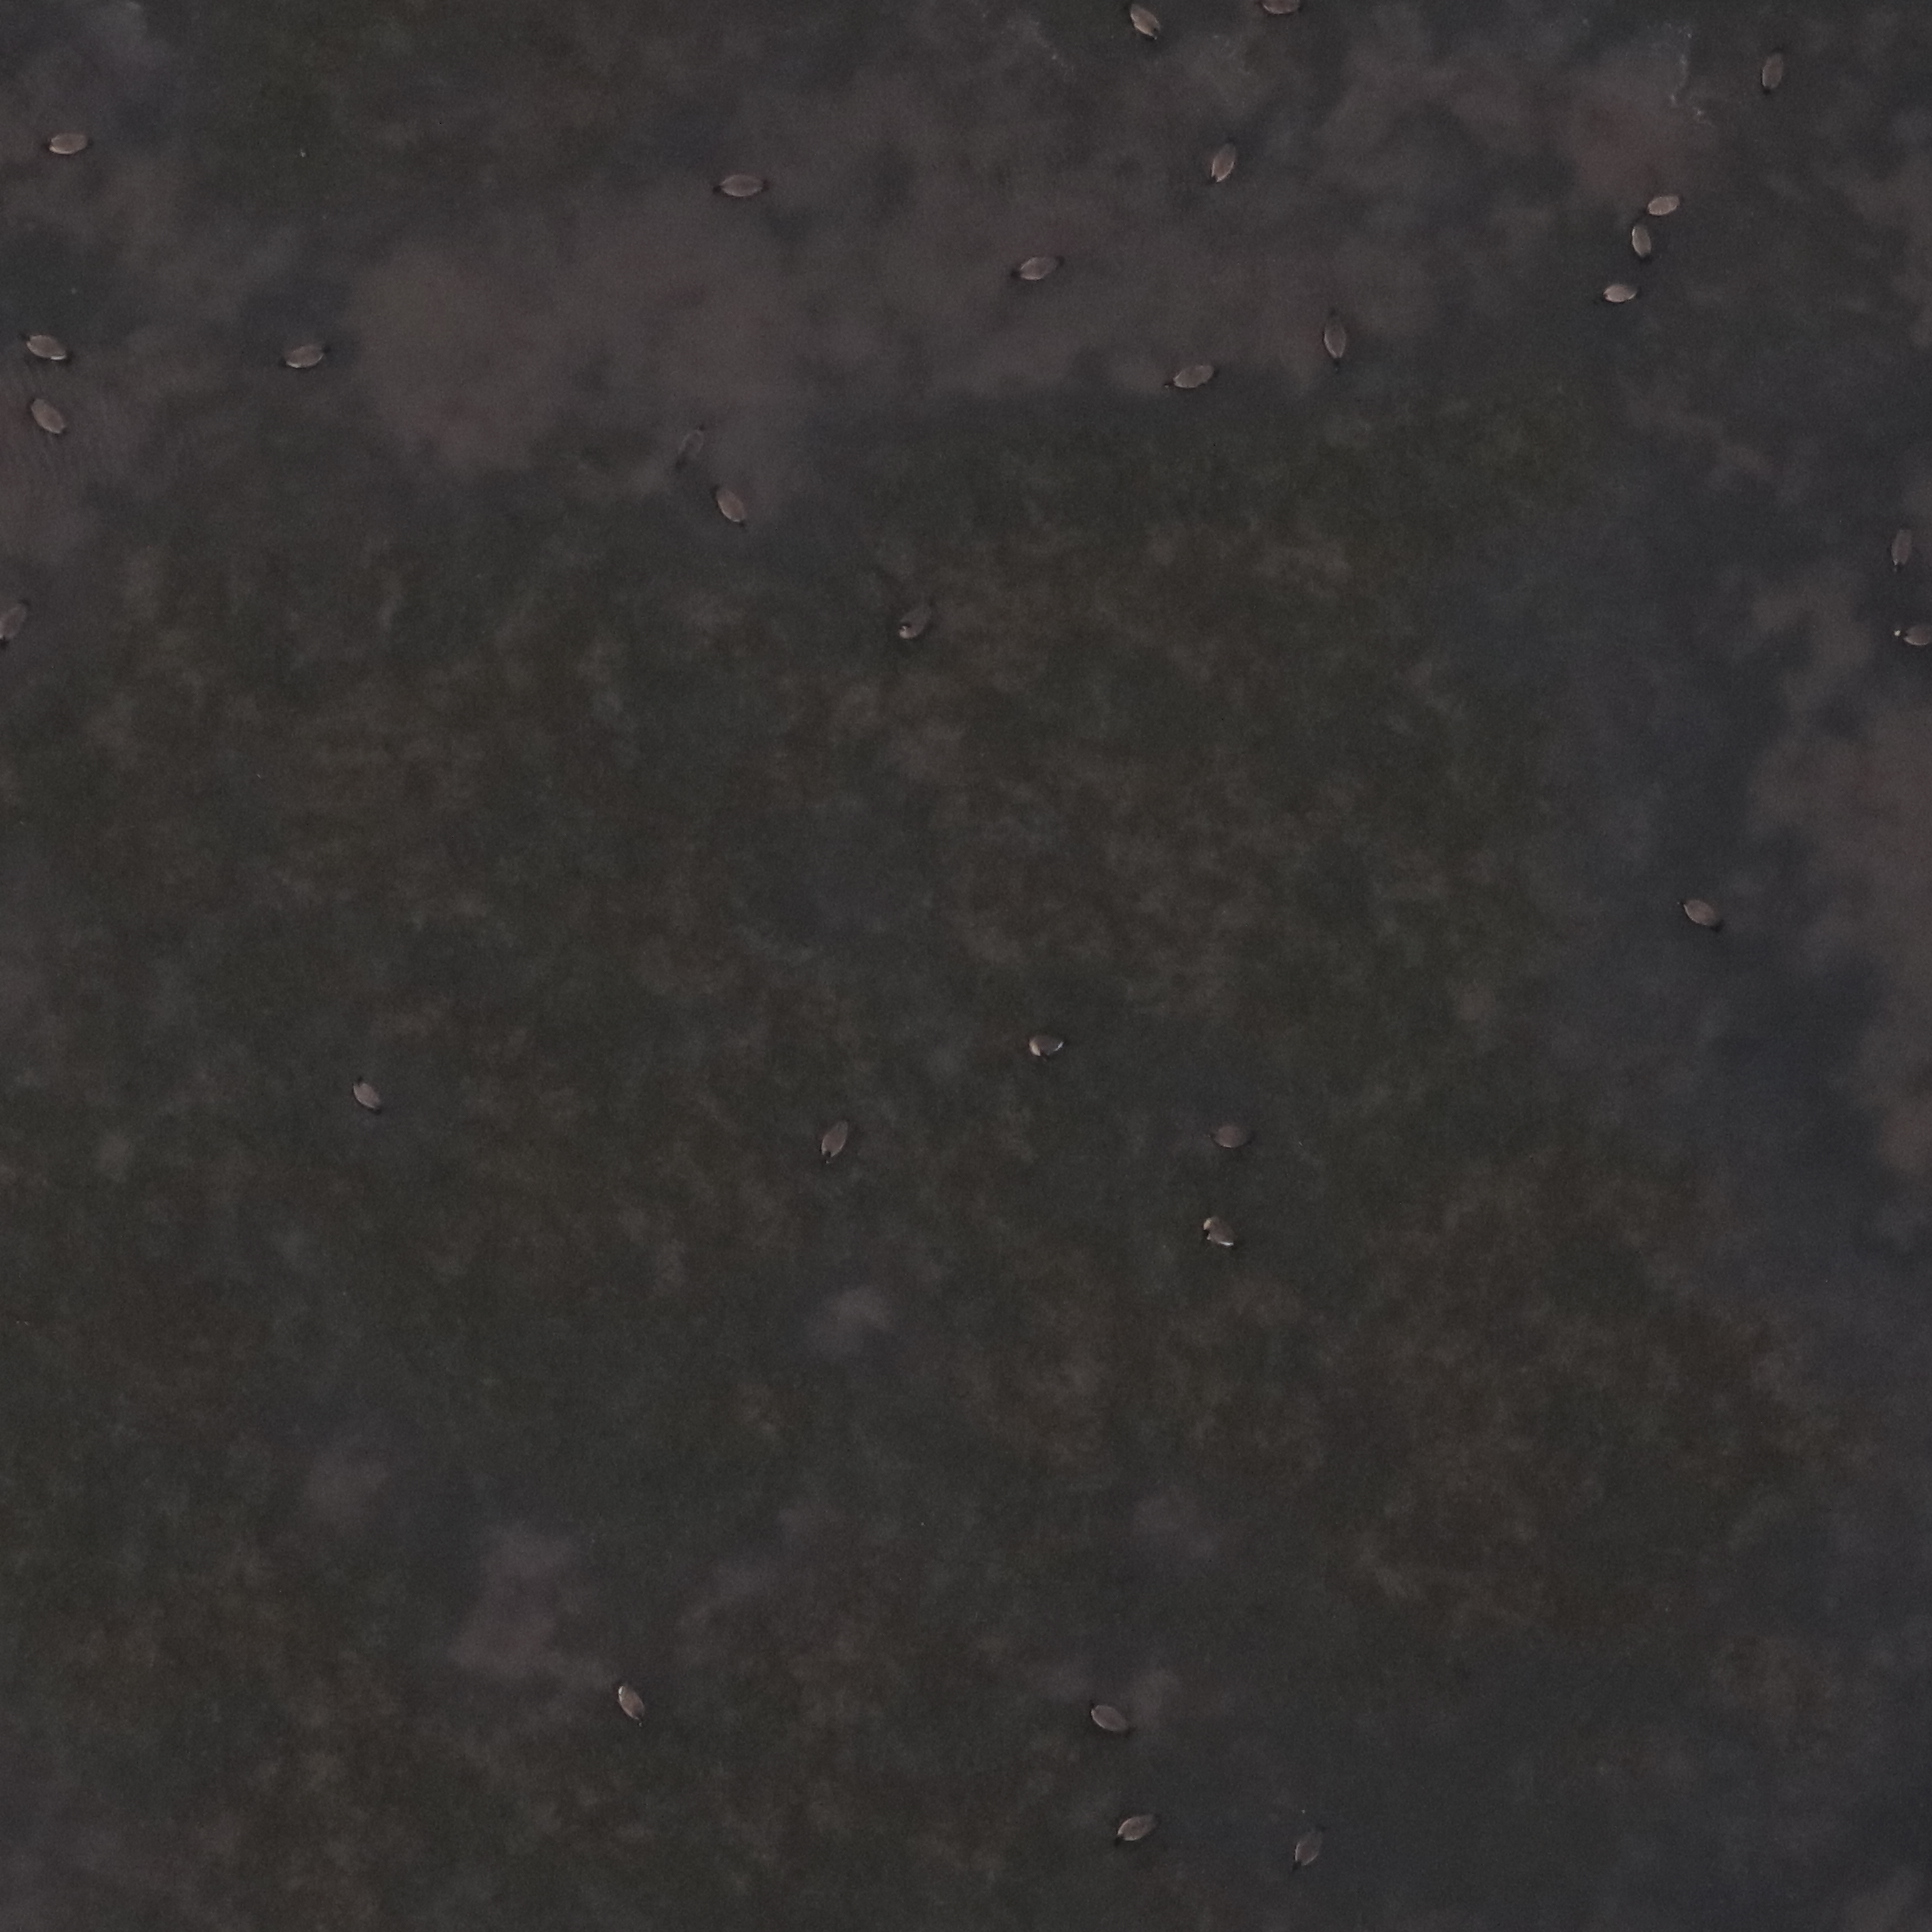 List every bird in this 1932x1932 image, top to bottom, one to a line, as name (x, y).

Canada goose (1277, 4)
Canada goose (1146, 18)
Canada goose (1767, 68)
Canada goose (67, 143)
Canada goose (1223, 162)
Canada goose (741, 188)
Canada goose (1662, 203)
Canada goose (1644, 240)
Canada goose (1037, 270)
Canada goose (1621, 290)
Canada goose (1334, 343)
Canada goose (46, 347)
Canada goose (305, 357)
Canada goose (1191, 376)
Canada goose (47, 418)
Canada goose (689, 446)
Canada goose (732, 506)
Canada goose (1899, 549)
Canada goose (915, 618)
Canada goose (14, 623)
Canada goose (1918, 636)
Canada goose (1703, 911)
Canada goose (1046, 1043)
Canada goose (367, 1094)
Canada goose (1227, 1136)
Canada goose (836, 1139)
Canada goose (1218, 1229)
Canada goose (631, 1701)
Canada goose (1108, 1717)
Canada goose (1135, 1827)
Canada goose (1307, 1849)